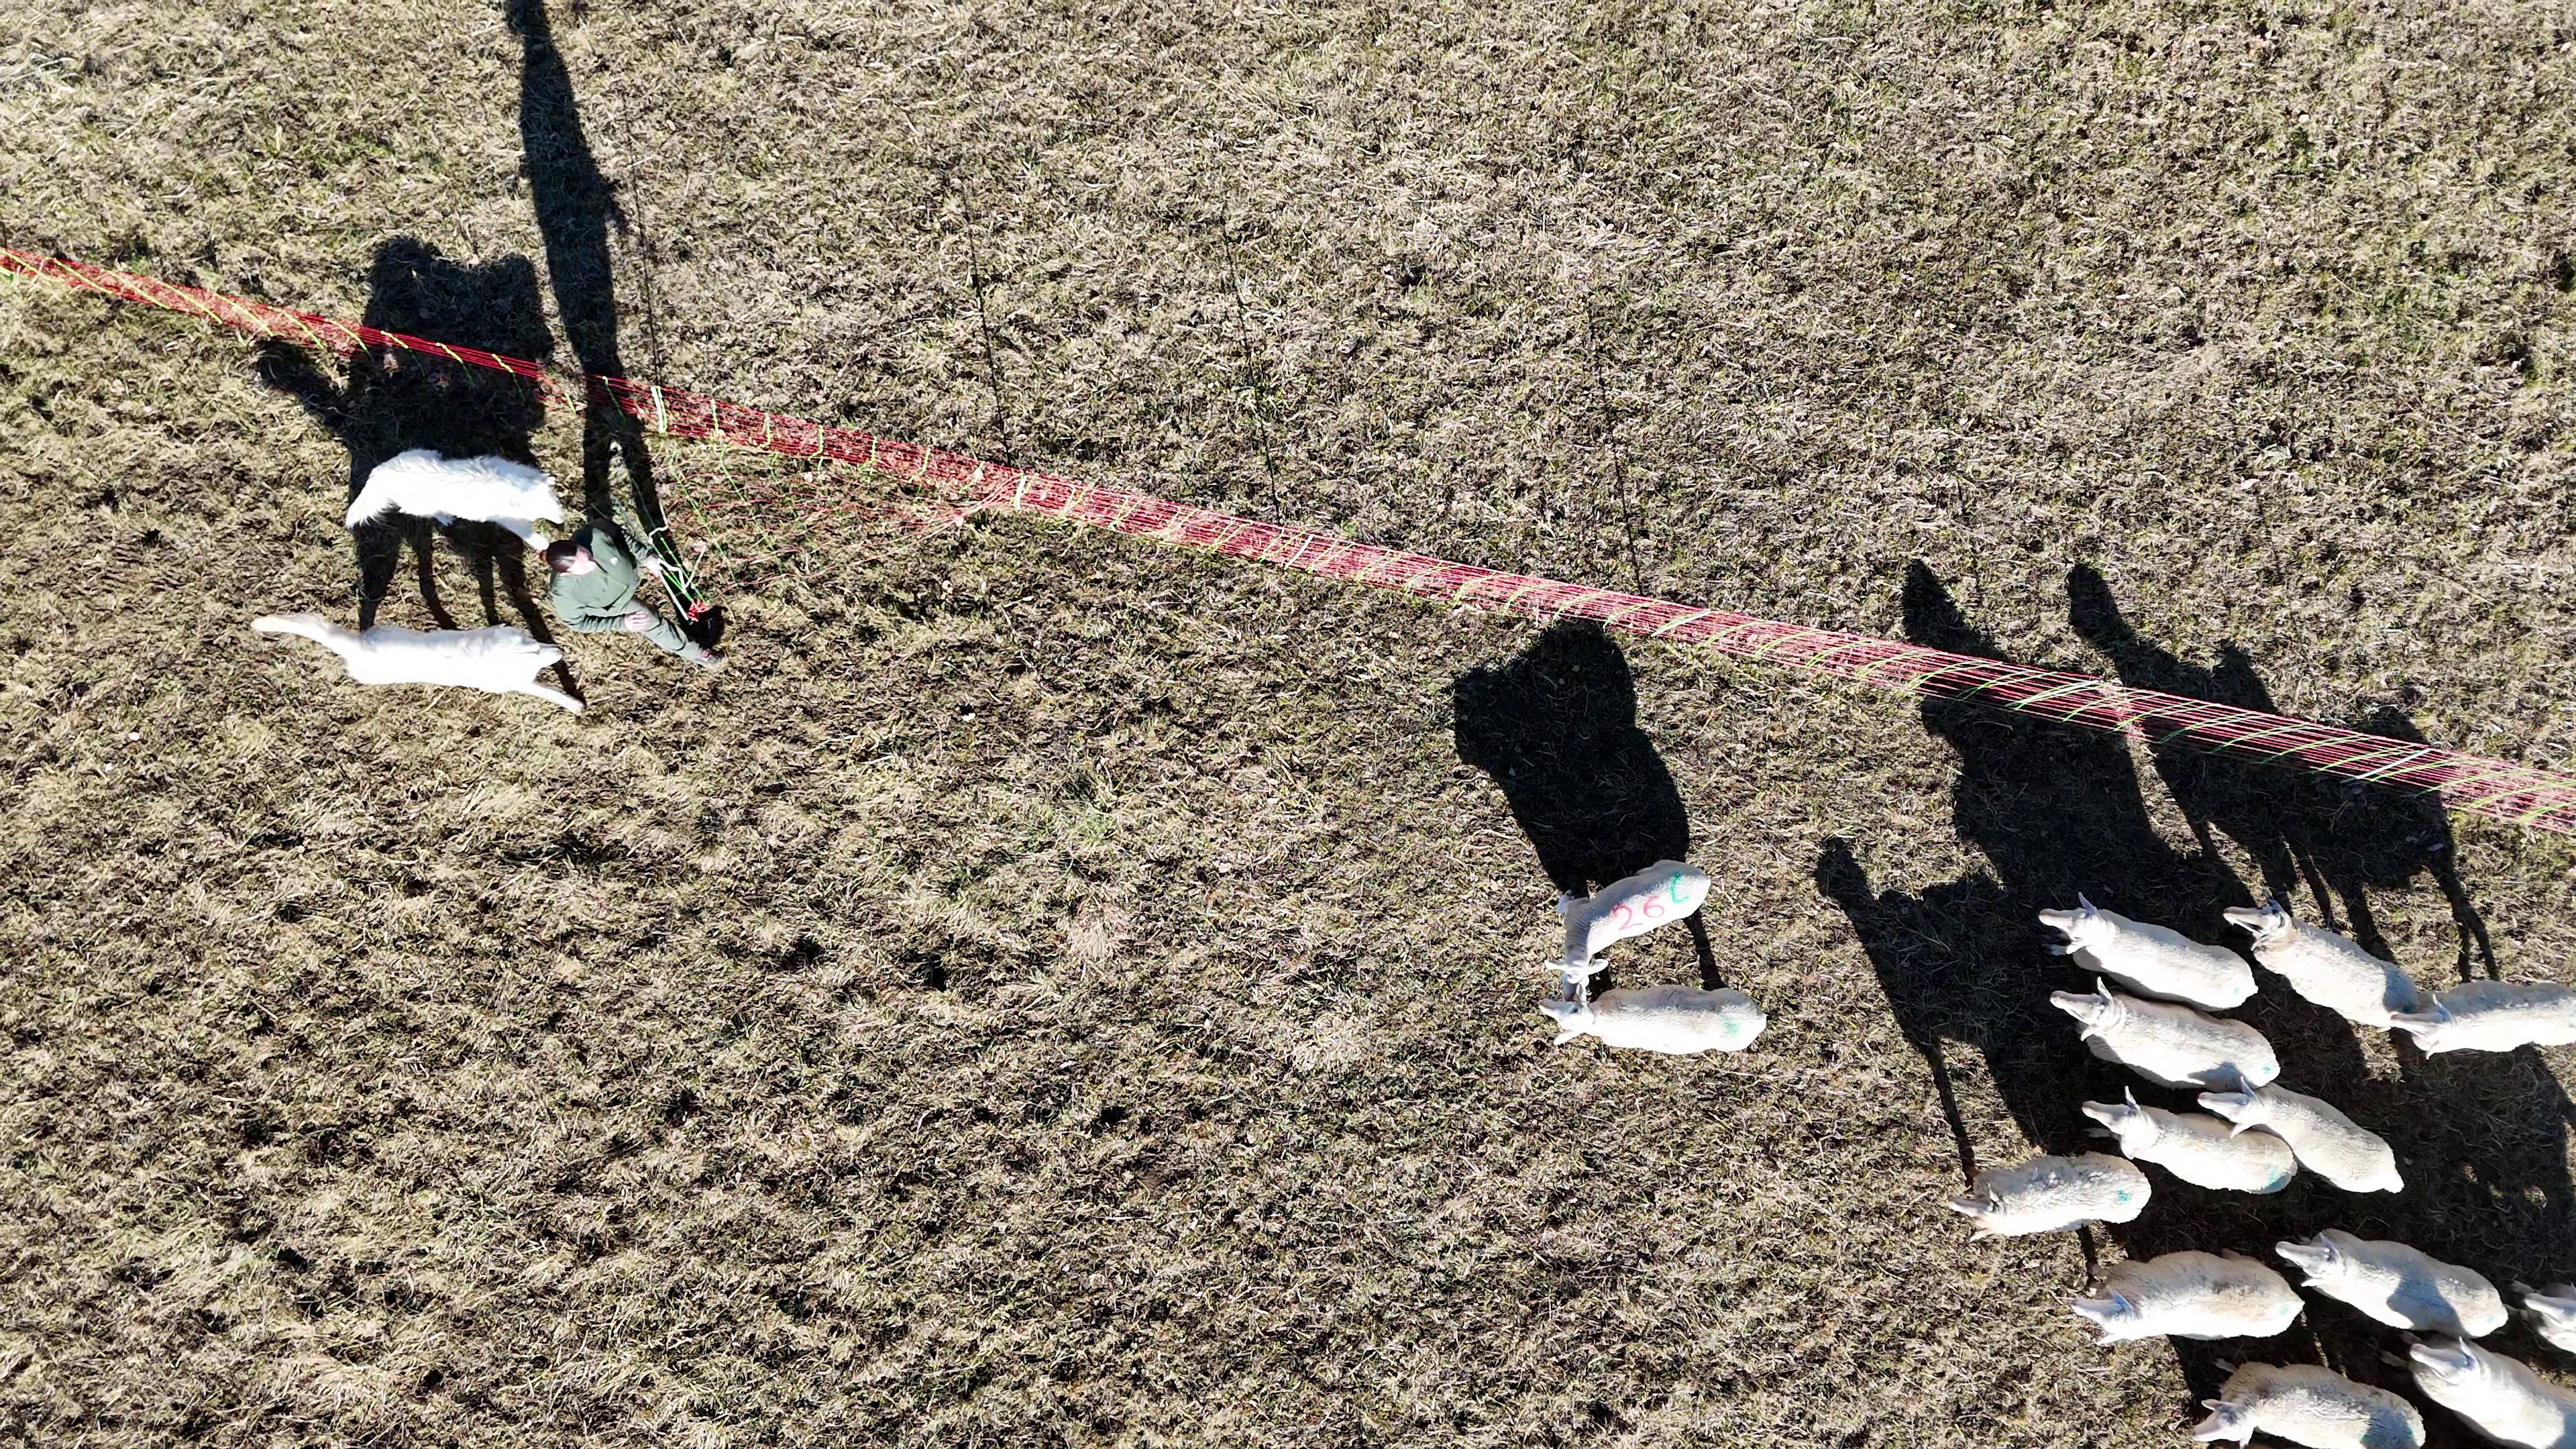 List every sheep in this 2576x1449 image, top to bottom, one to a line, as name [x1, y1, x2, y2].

sheep [1544, 859, 1711, 1001]
sheep [2039, 892, 2259, 1013]
sheep [2223, 897, 2418, 1033]
sheep [2052, 977, 2281, 1093]
sheep [2390, 981, 2576, 1060]
sheep [1539, 984, 1767, 1055]
sheep [2197, 1075, 2405, 1194]
sheep [2083, 1085, 2298, 1195]
sheep [1948, 1149, 2152, 1242]
sheep [2275, 1228, 2509, 1340]
sheep [2070, 1249, 2307, 1347]
sheep [2501, 1278, 2576, 1355]
sheep [2375, 1329, 2576, 1449]
sheep [2193, 1358, 2426, 1449]